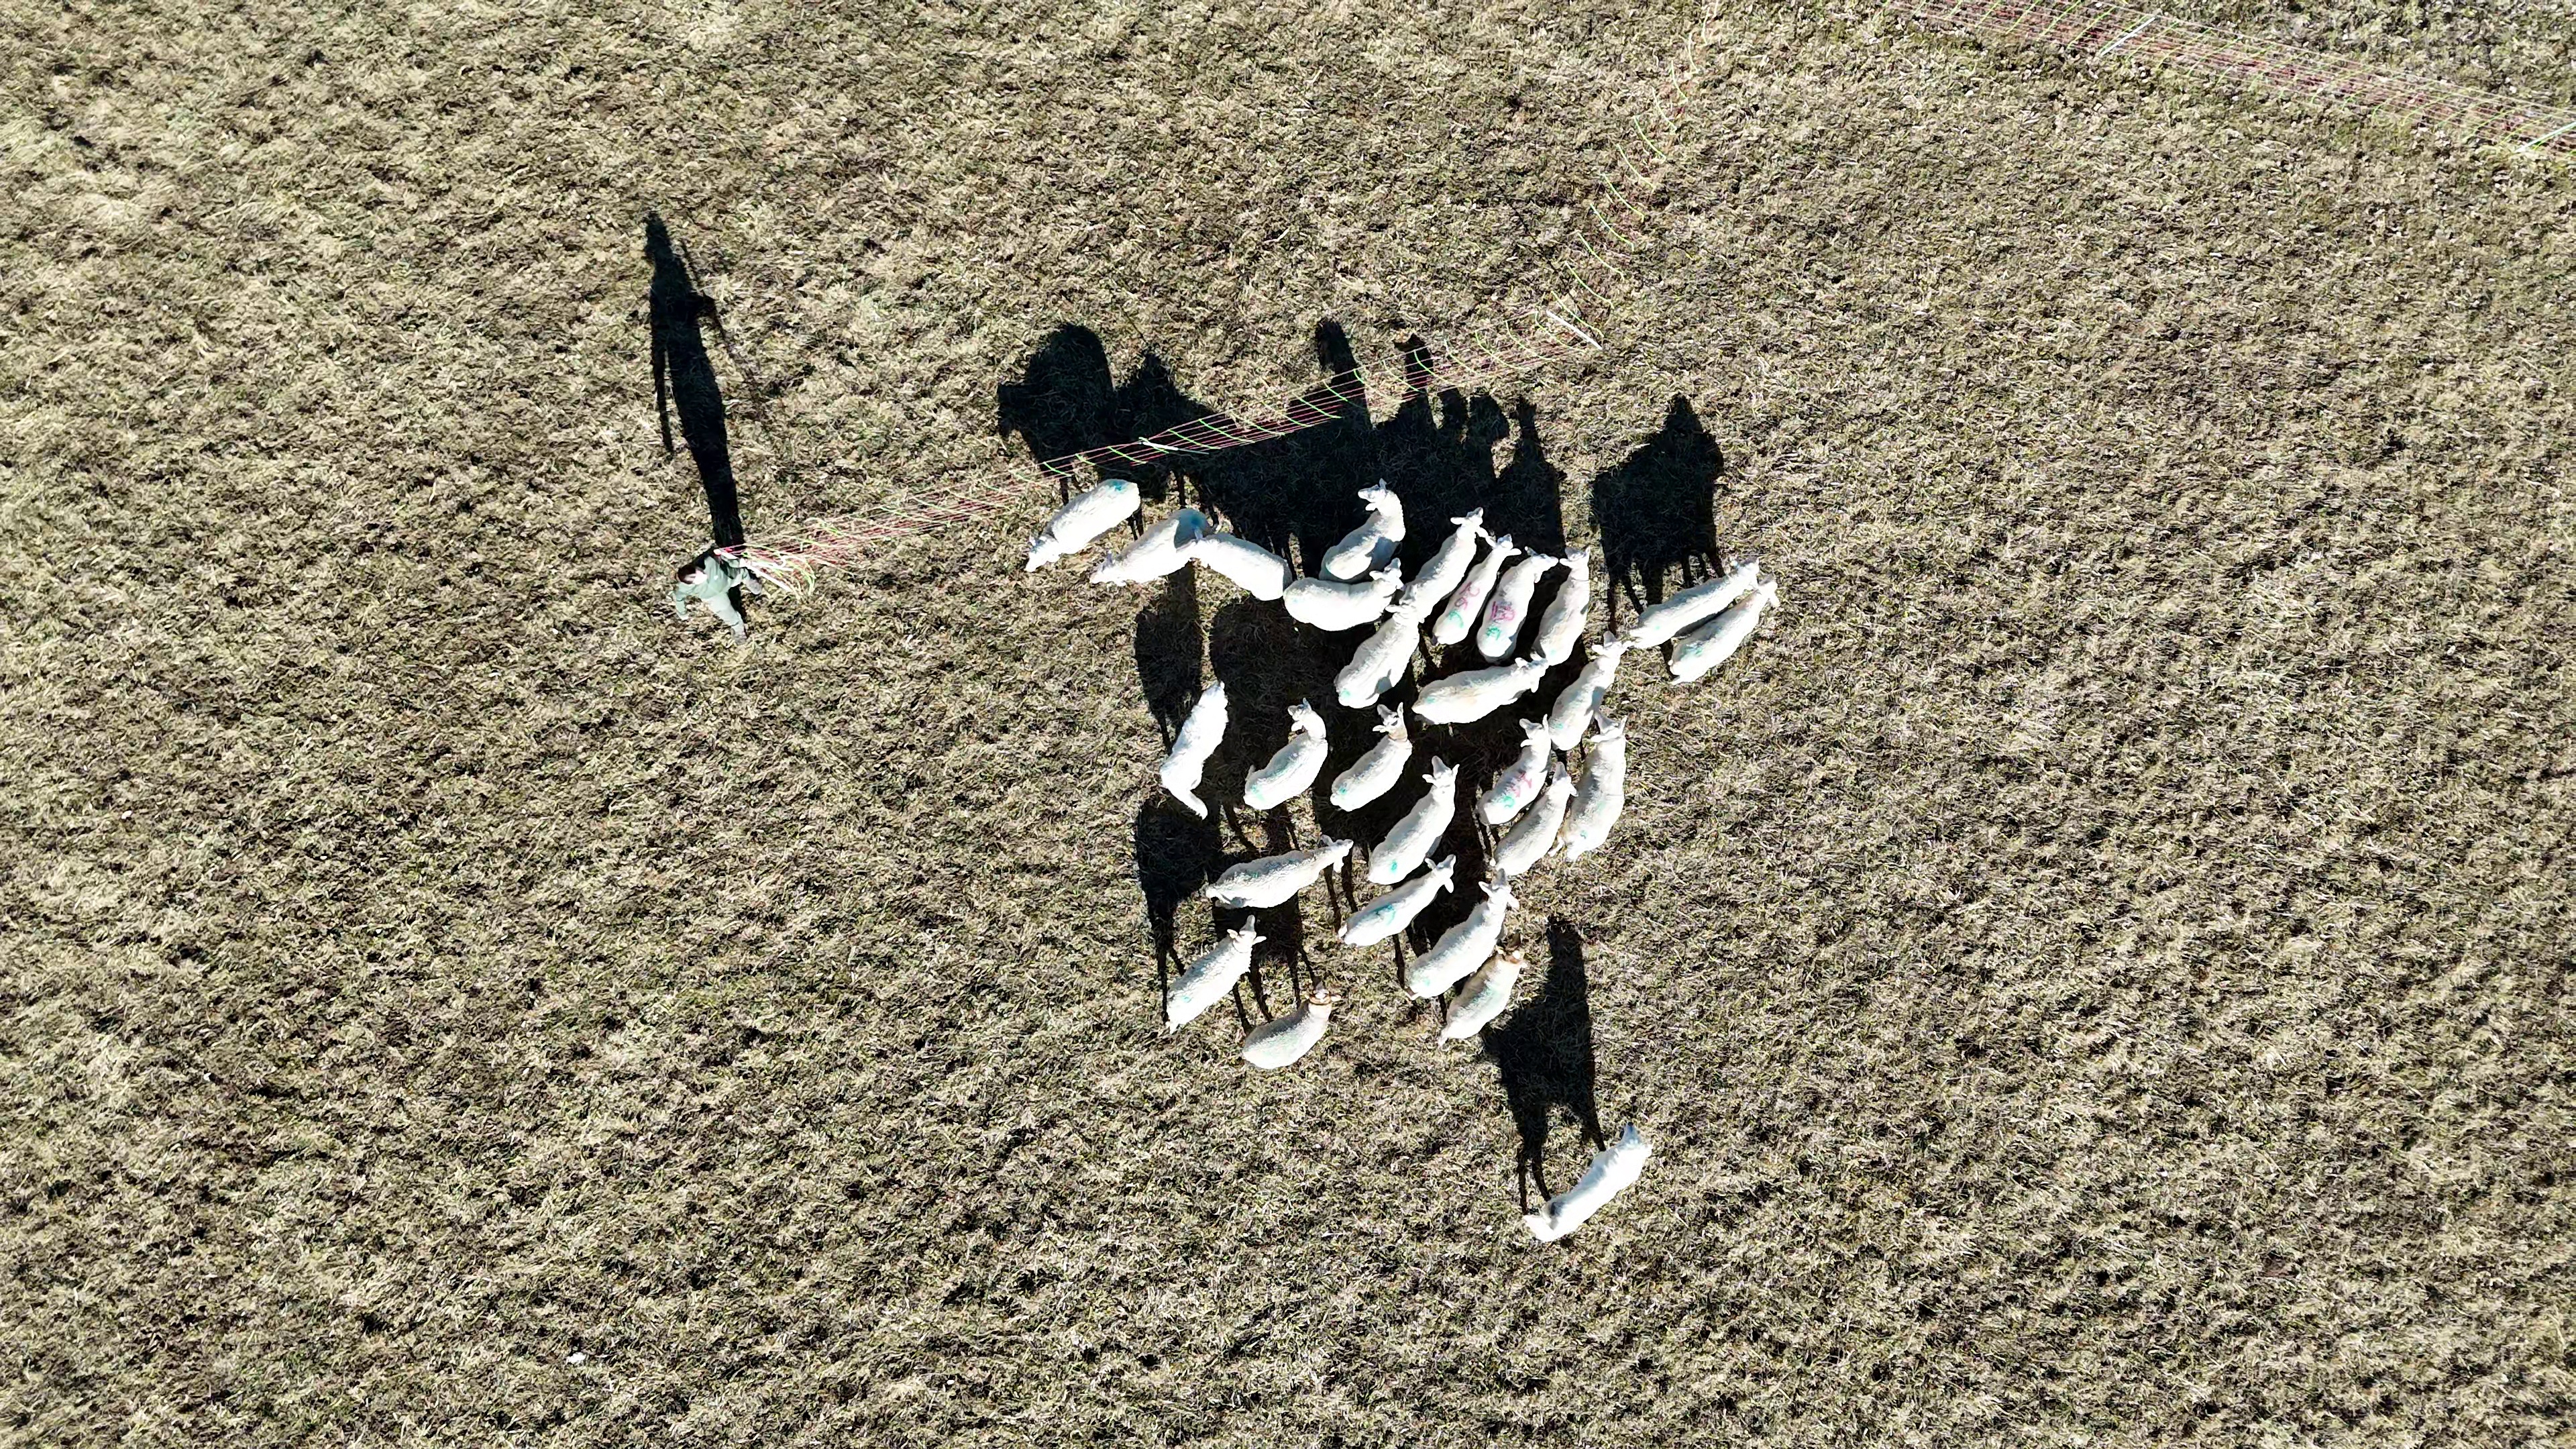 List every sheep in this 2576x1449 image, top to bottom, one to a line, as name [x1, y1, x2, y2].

sheep [1319, 478, 1405, 582]
sheep [1025, 479, 1141, 573]
sheep [1405, 507, 1488, 618]
sheep [1089, 508, 1211, 587]
sheep [1174, 526, 1291, 601]
sheep [1429, 533, 1521, 646]
sheep [1531, 546, 1595, 666]
sheep [1477, 547, 1559, 665]
sheep [1630, 557, 1760, 649]
sheep [1282, 558, 1406, 631]
sheep [1666, 578, 1780, 686]
sheep [1334, 599, 1425, 709]
sheep [1547, 631, 1632, 752]
sheep [1411, 652, 1550, 724]
sheep [1244, 698, 1327, 810]
sheep [1329, 702, 1412, 811]
sheep [1559, 717, 1633, 859]
sheep [1477, 720, 1556, 827]
sheep [1363, 756, 1460, 884]
sheep [1494, 761, 1579, 876]
sheep [1198, 835, 1353, 908]
sheep [1337, 853, 1455, 947]
sheep [1405, 868, 1521, 1000]
sheep [1165, 916, 1266, 1034]
sheep [1436, 928, 1531, 1047]
sheep [1240, 981, 1333, 1071]